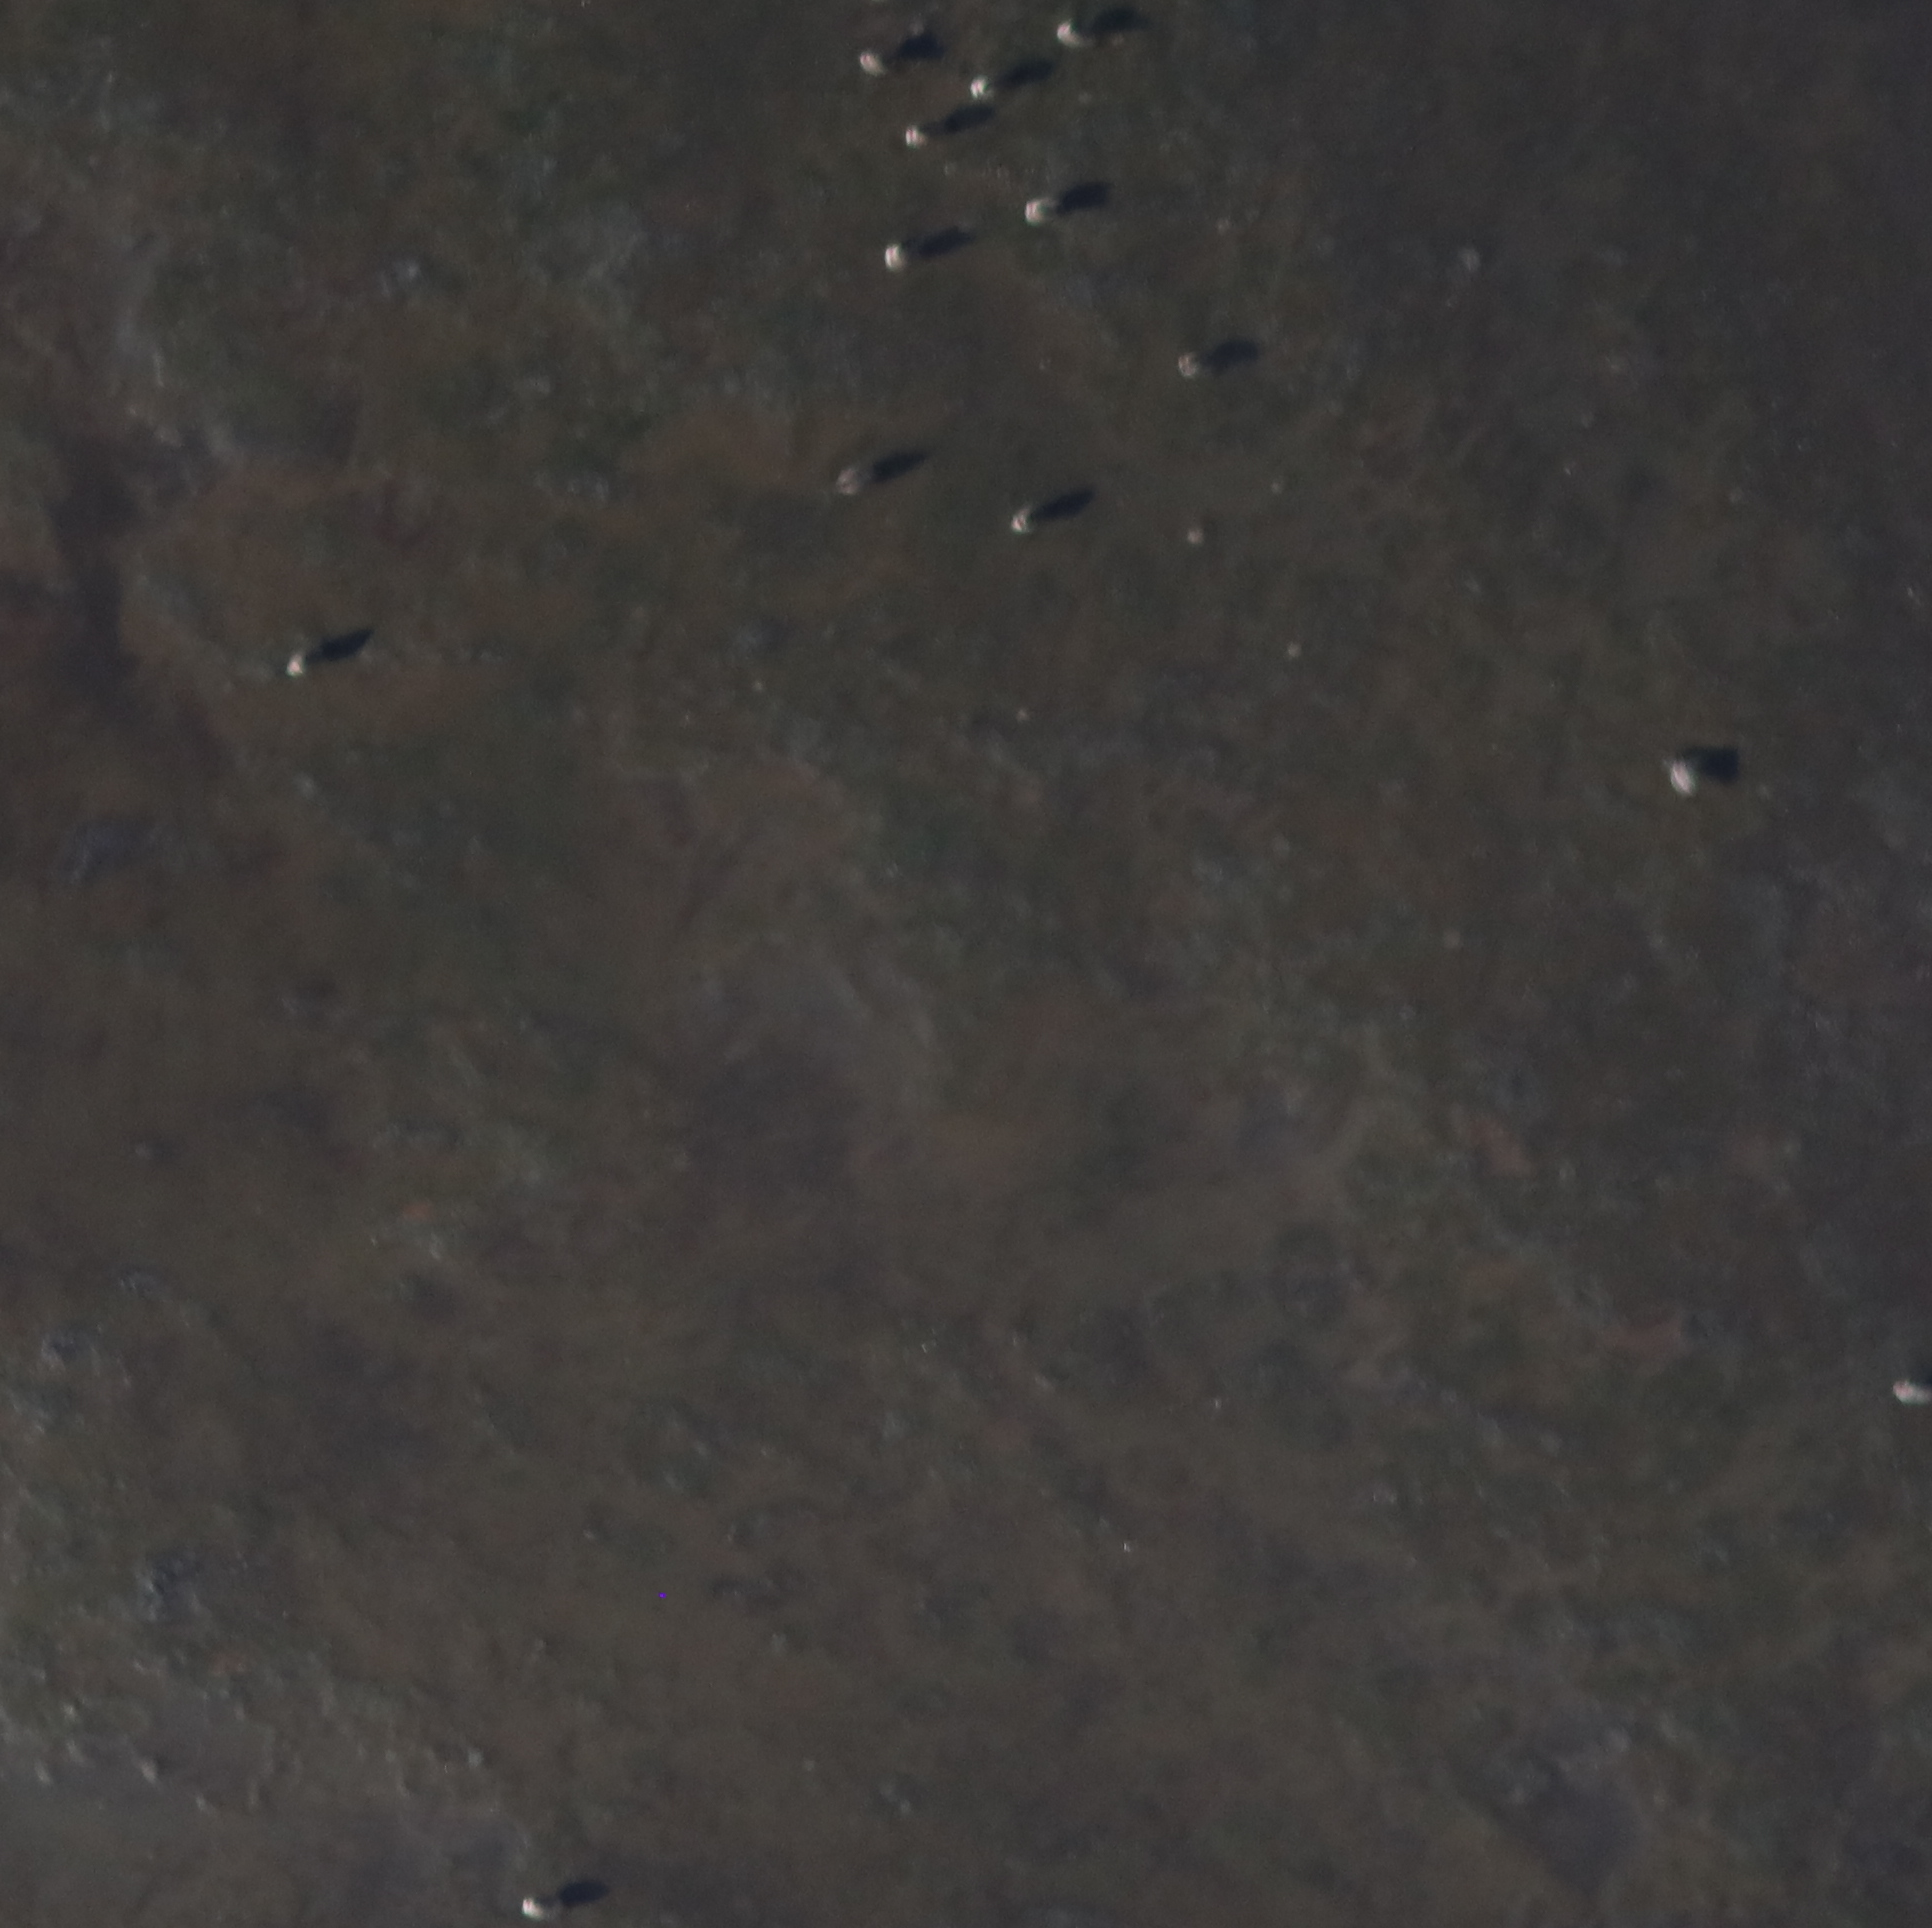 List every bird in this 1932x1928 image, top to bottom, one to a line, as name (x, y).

other bird (1077, 34)
other bird (878, 63)
other bird (981, 84)
other bird (922, 139)
other bird (1048, 211)
other bird (894, 253)
other bird (1193, 363)
other bird (857, 480)
other bird (1022, 523)
other bird (303, 662)
other bird (1686, 776)
other bird (1916, 1389)
other bird (545, 1910)